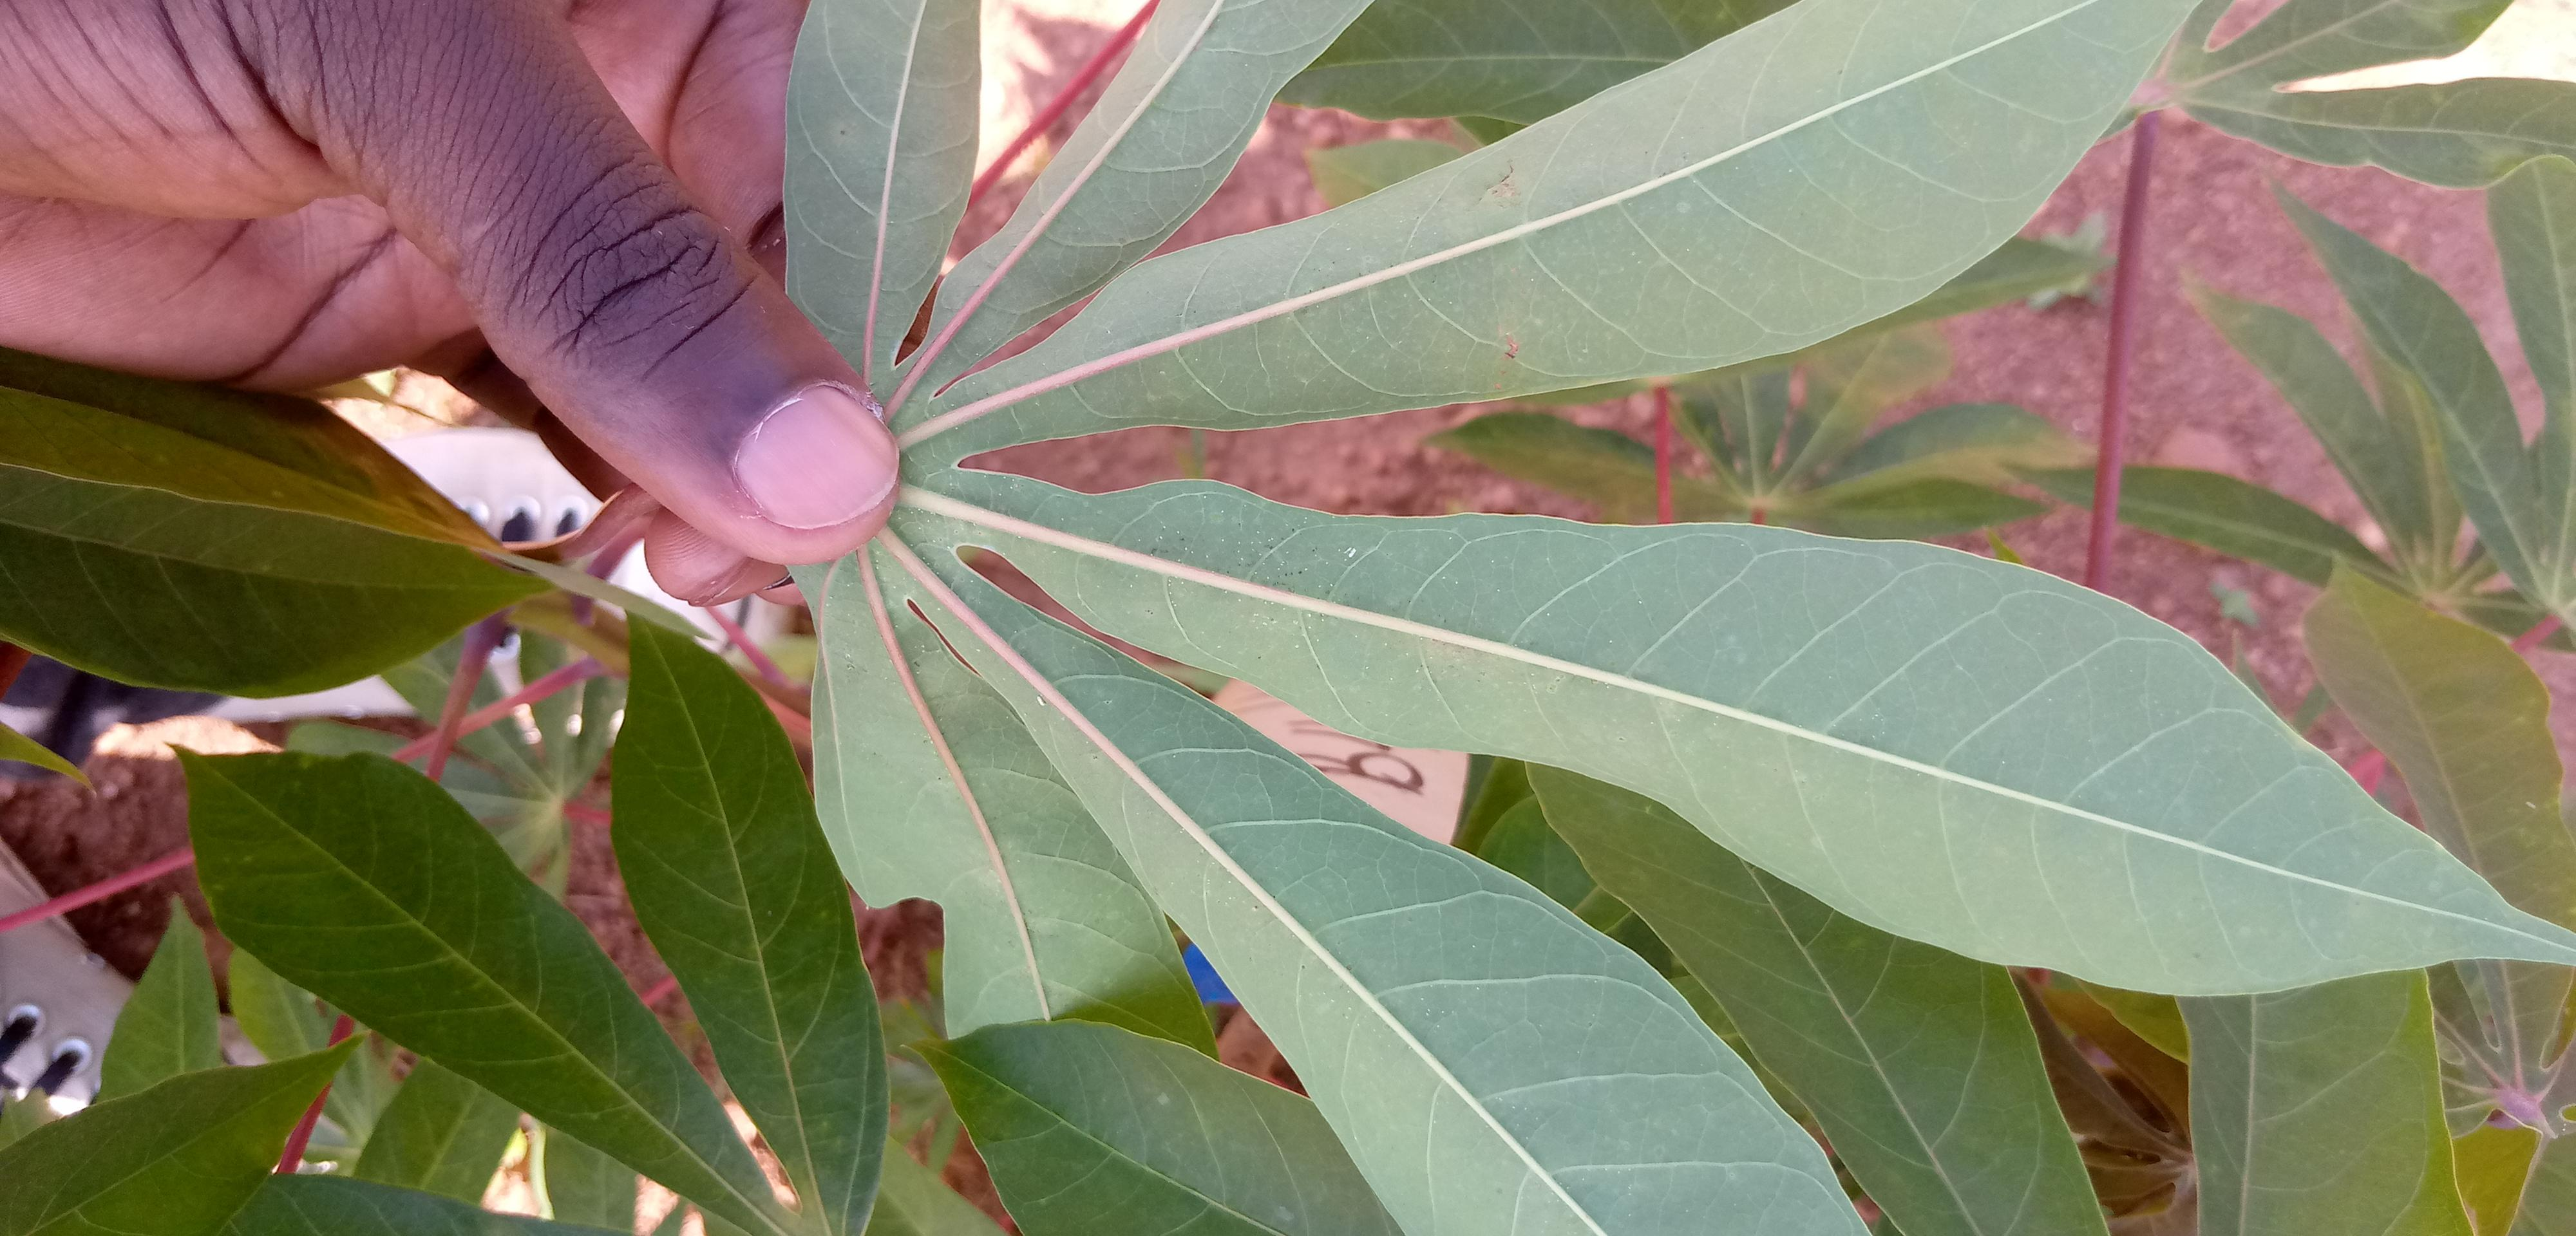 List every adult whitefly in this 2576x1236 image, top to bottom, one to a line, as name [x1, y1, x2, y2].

whitefly [1347, 547, 1358, 558]
whitefly [1036, 694, 1046, 707]